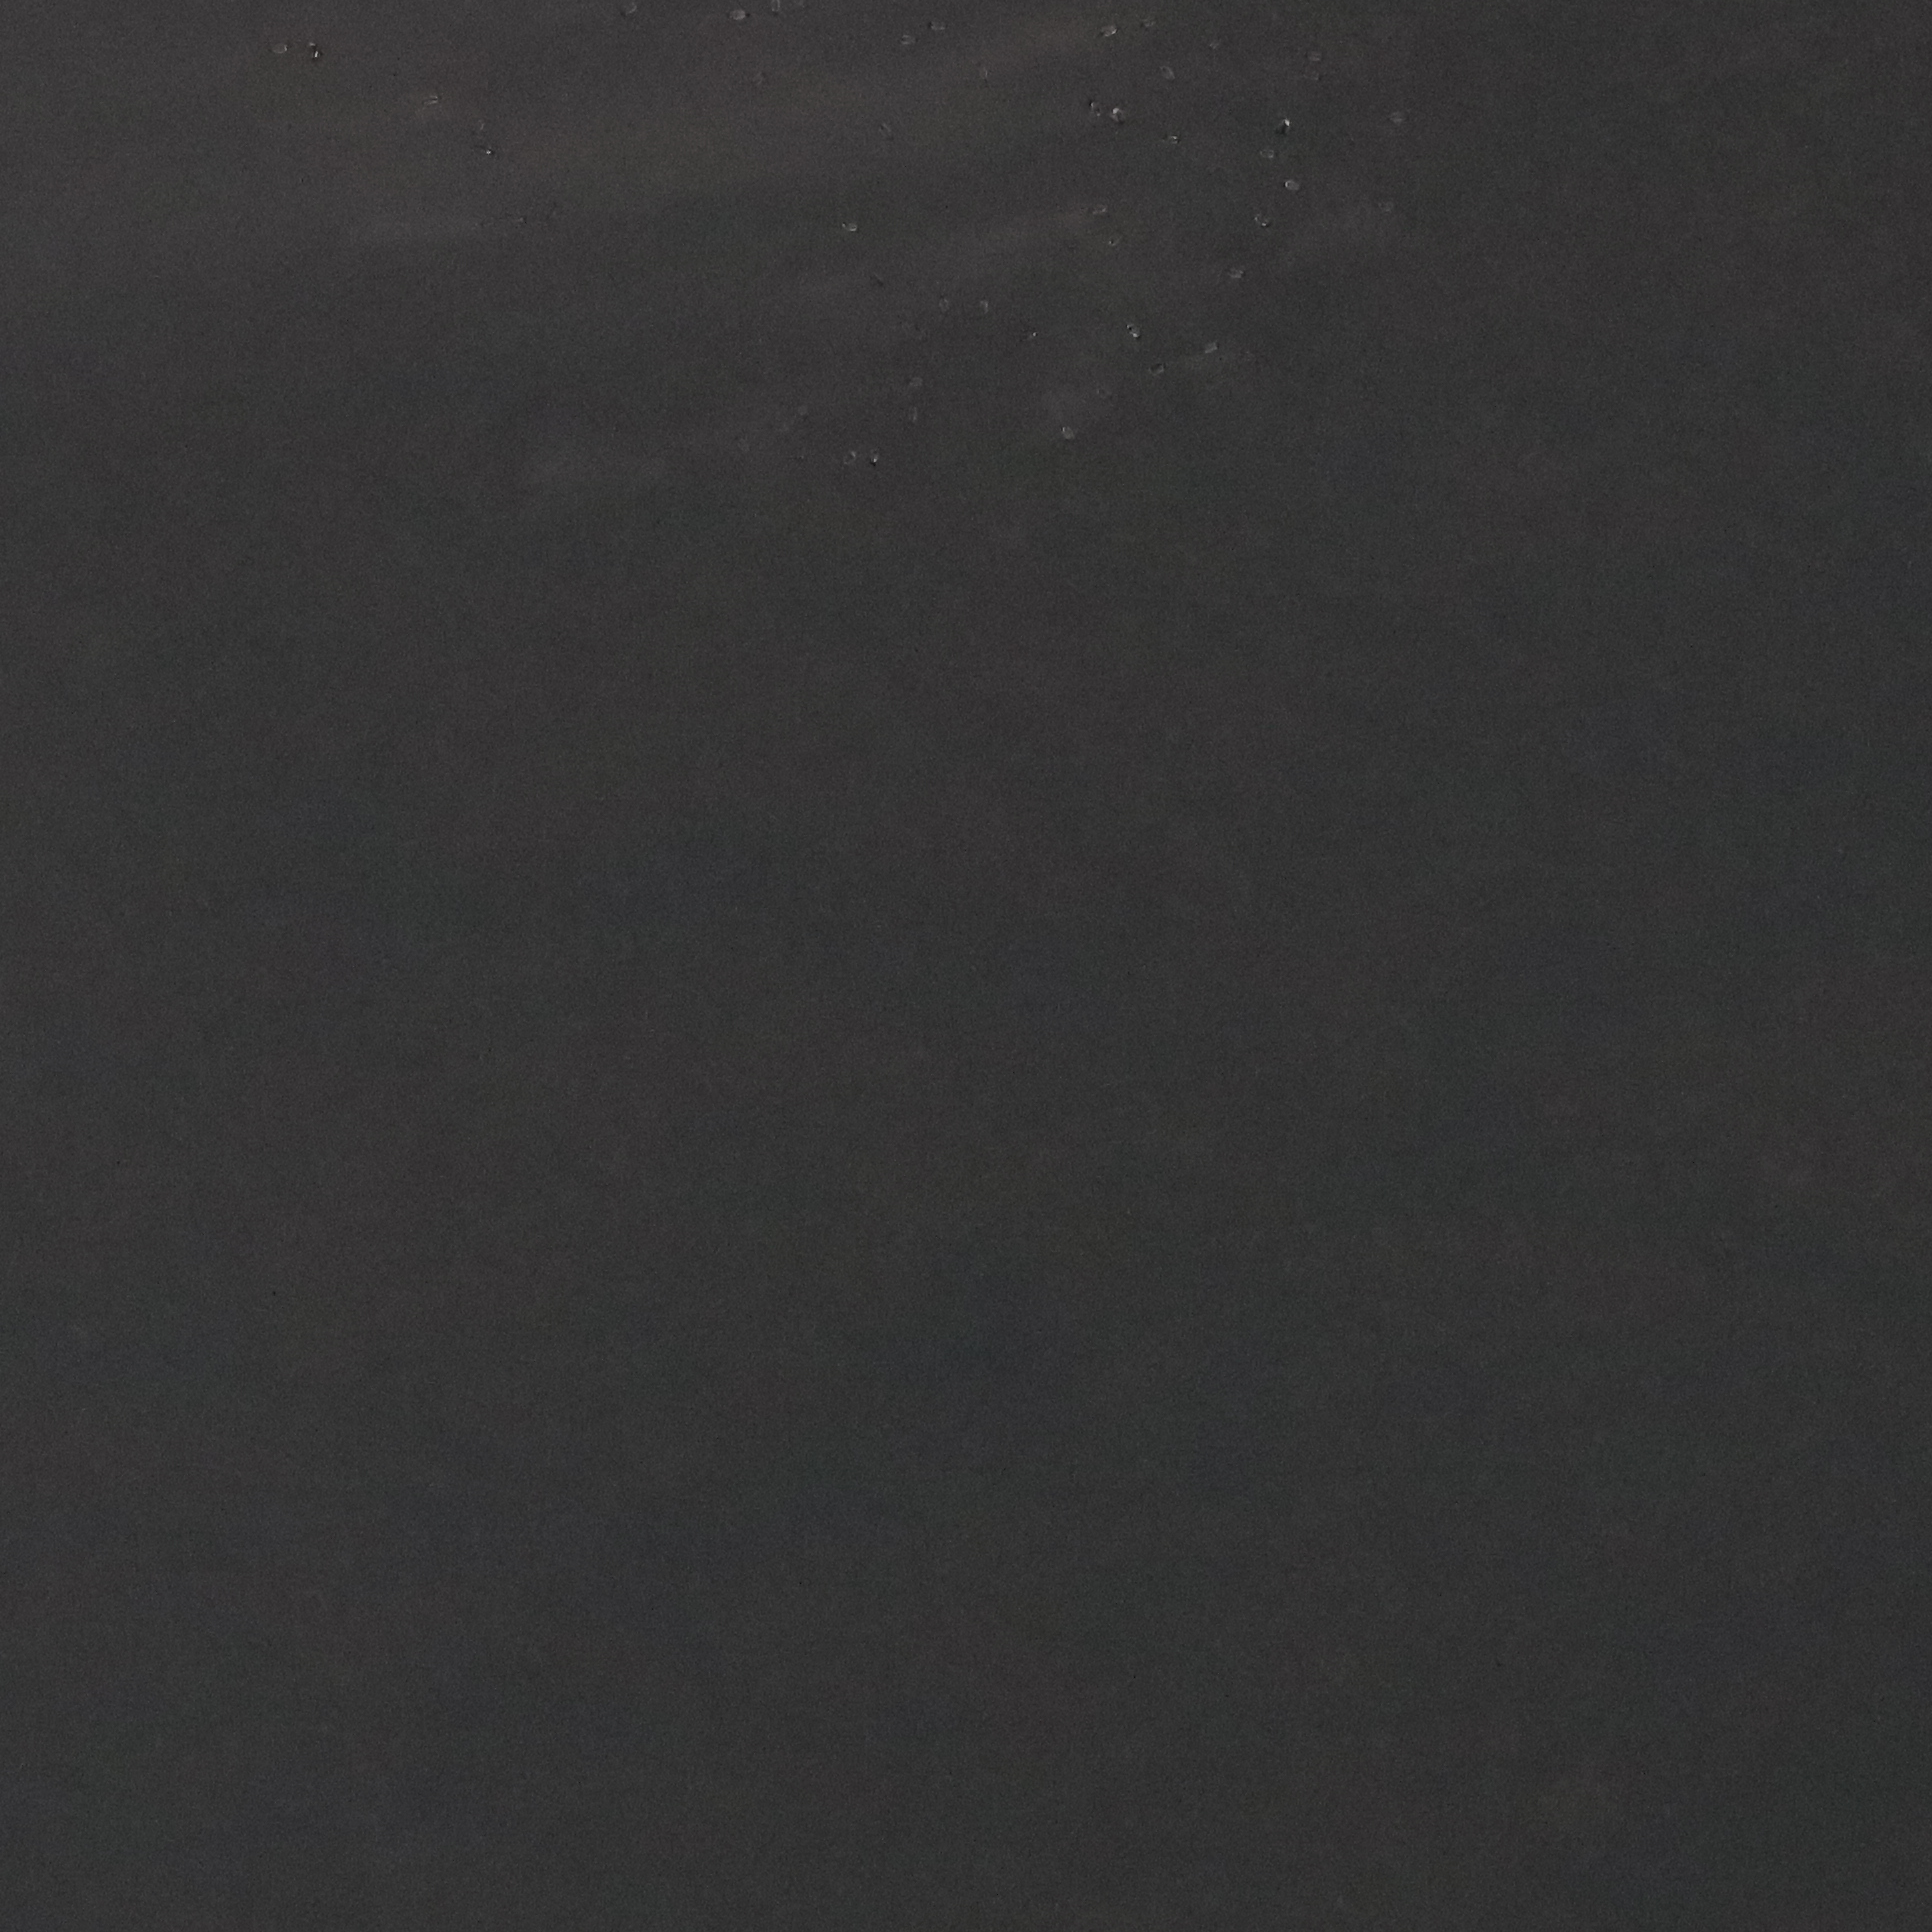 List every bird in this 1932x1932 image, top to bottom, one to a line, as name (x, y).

Canada goose (765, 1)
Canada goose (642, 5)
Canada goose (731, 14)
Canada goose (939, 18)
Canada goose (1146, 24)
Canada goose (904, 38)
Canada goose (1212, 38)
Canada goose (1115, 40)
Canada goose (282, 45)
Canada goose (1323, 49)
Canada goose (321, 50)
Canada goose (985, 74)
Canada goose (767, 77)
Canada goose (1167, 77)
Canada goose (1316, 77)
Canada goose (438, 98)
Canada goose (1089, 108)
Canada goose (1392, 109)
Canada goose (1118, 112)
Canada goose (477, 126)
Canada goose (1292, 126)
Canada goose (1172, 134)
Canada goose (886, 136)
Canada goose (484, 151)
Canada goose (1272, 152)
Canada goose (1298, 162)
Canada goose (1291, 187)
Canada goose (1379, 199)
Canada goose (1099, 206)
Canada goose (551, 213)
Canada goose (1268, 215)
Canada goose (517, 217)
Canada goose (855, 219)
Canada goose (1115, 240)
Canada goose (1240, 274)
Canada goose (891, 280)
Canada goose (949, 300)
Canada goose (994, 314)
Canada goose (1142, 326)
Canada goose (1036, 333)
Canada goose (920, 337)
Canada goose (1209, 347)
Canada goose (915, 365)
Canada goose (1152, 374)
Canada goose (1106, 388)
Canada goose (821, 409)
Canada goose (918, 413)
Canada goose (1080, 431)
Canada goose (756, 444)
Canada goose (883, 461)
Canada goose (850, 462)